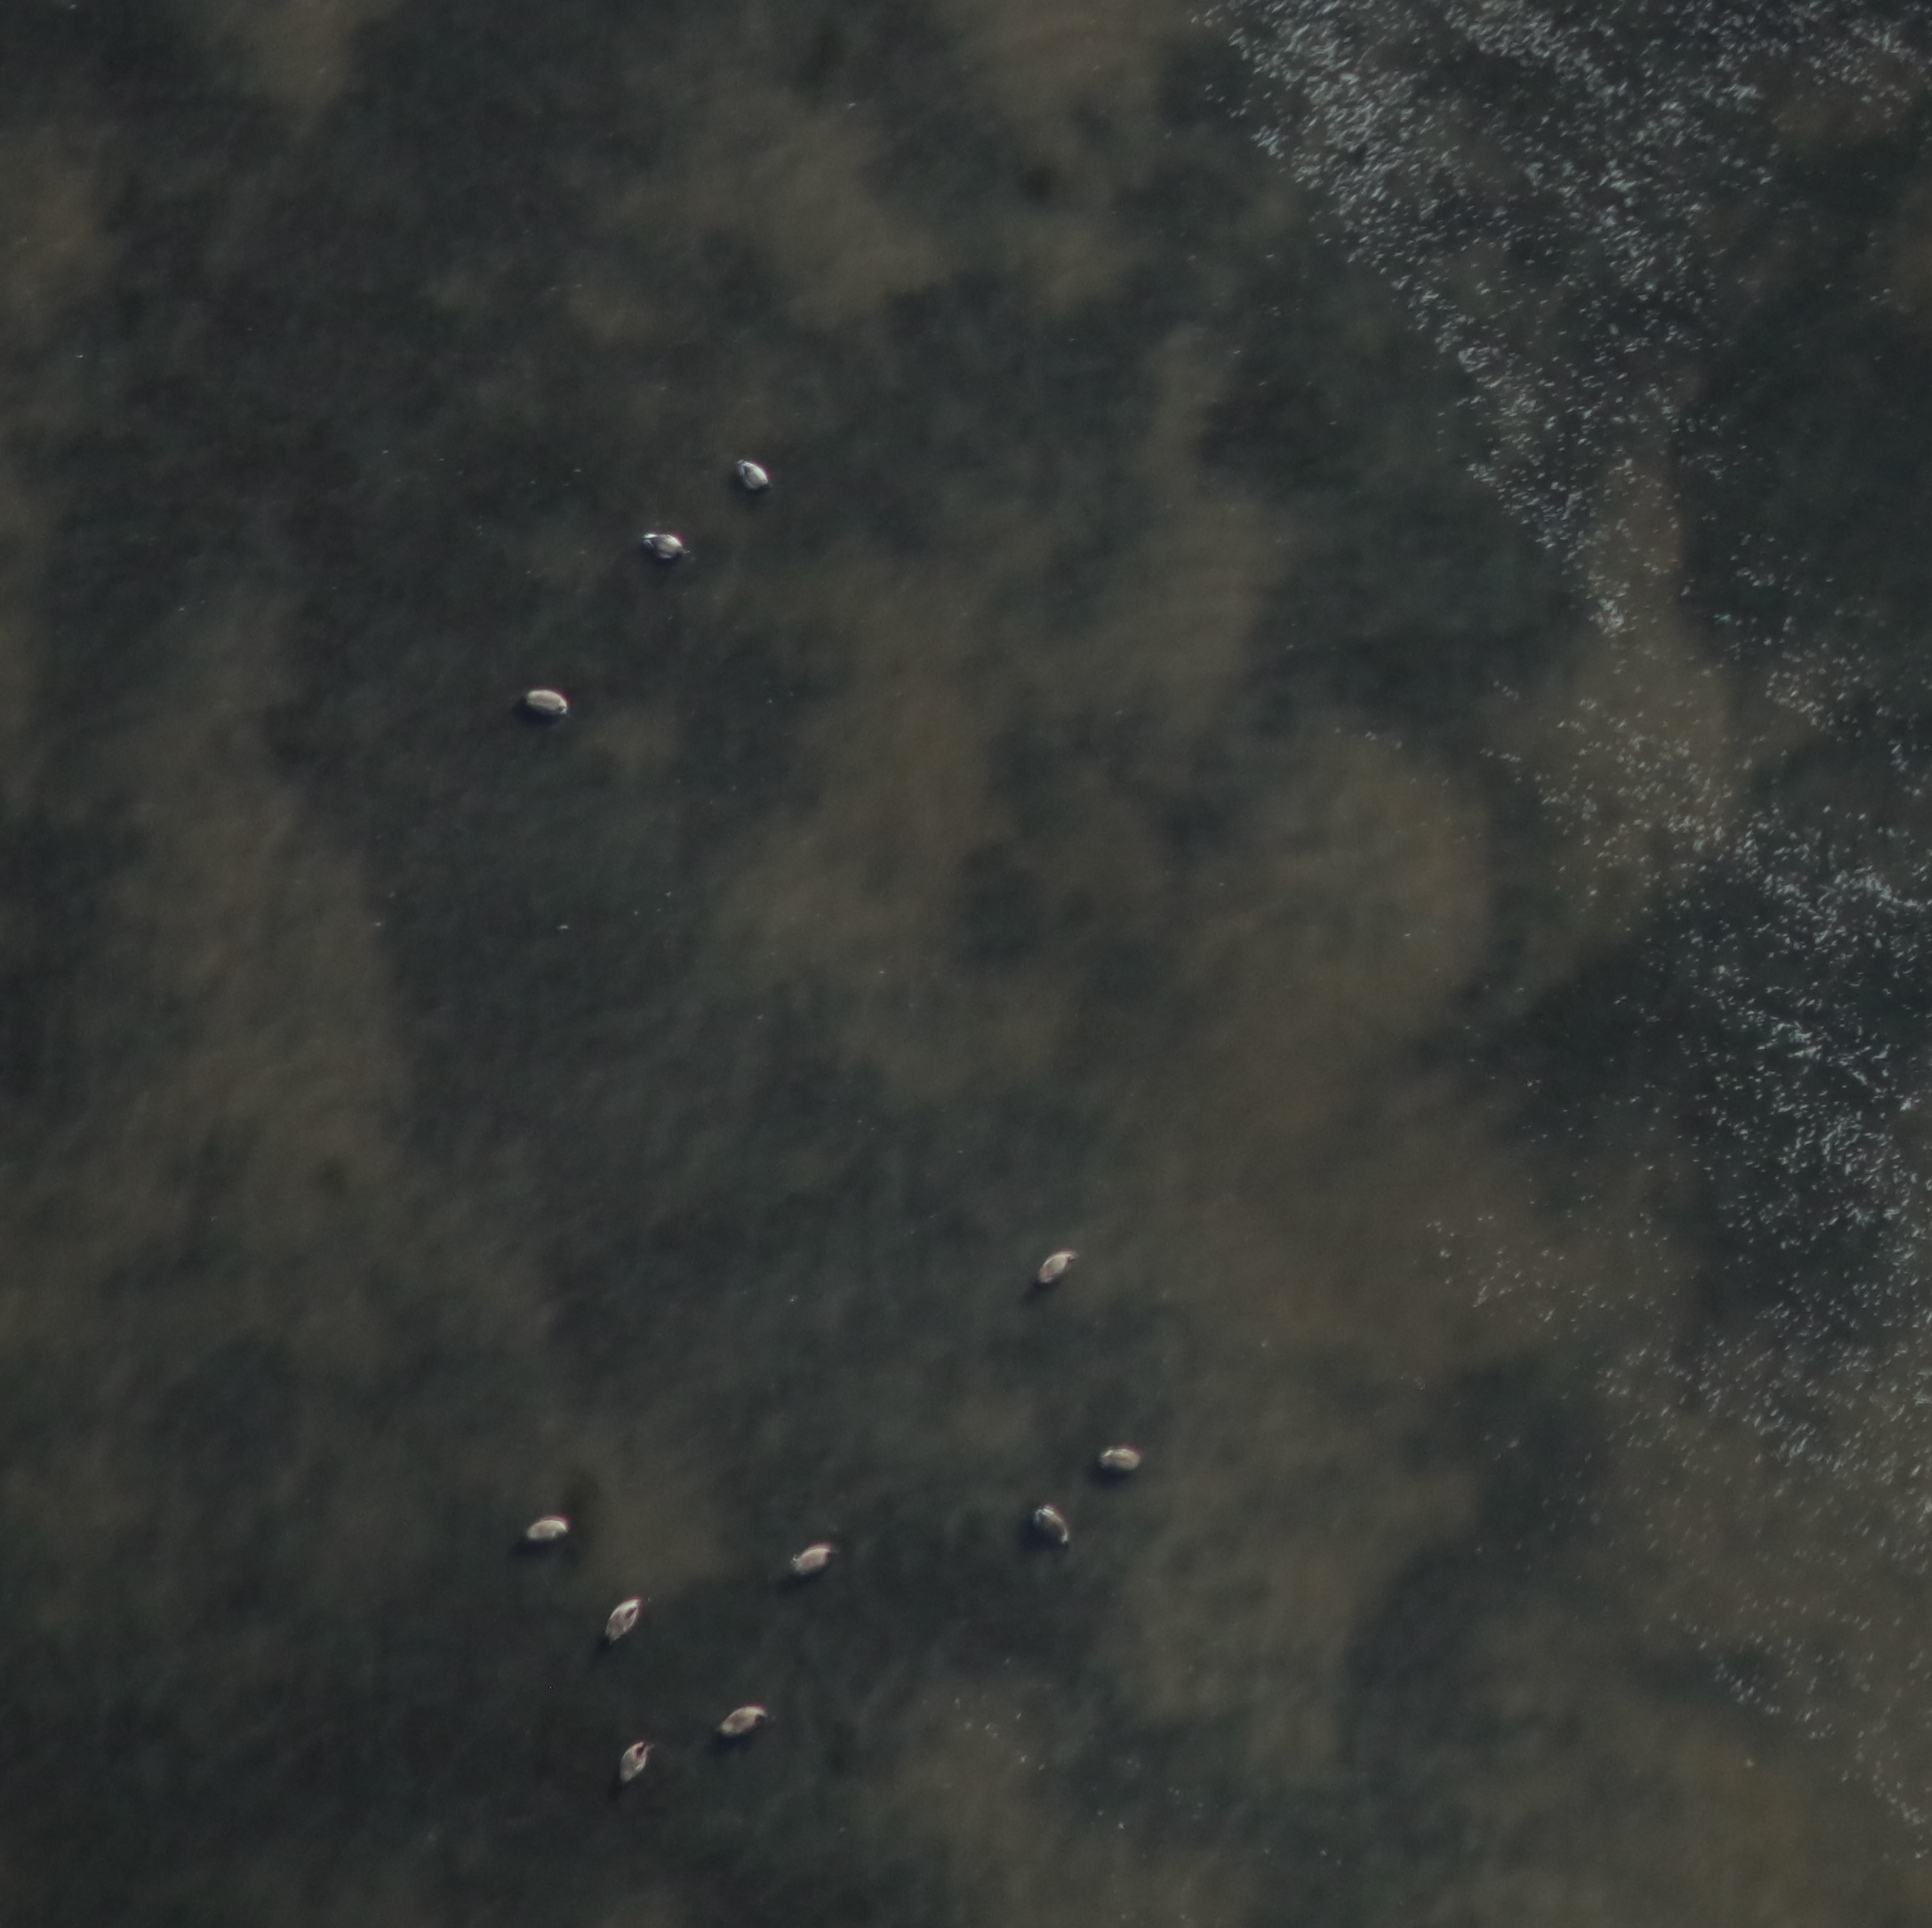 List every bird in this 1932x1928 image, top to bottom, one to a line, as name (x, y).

brant (754, 478)
brant (667, 545)
Canada goose (546, 702)
Canada goose (1055, 1266)
Canada goose (1121, 1461)
Canada goose (1052, 1525)
Canada goose (546, 1531)
Canada goose (812, 1559)
Canada goose (623, 1618)
Canada goose (742, 1722)
Canada goose (633, 1766)